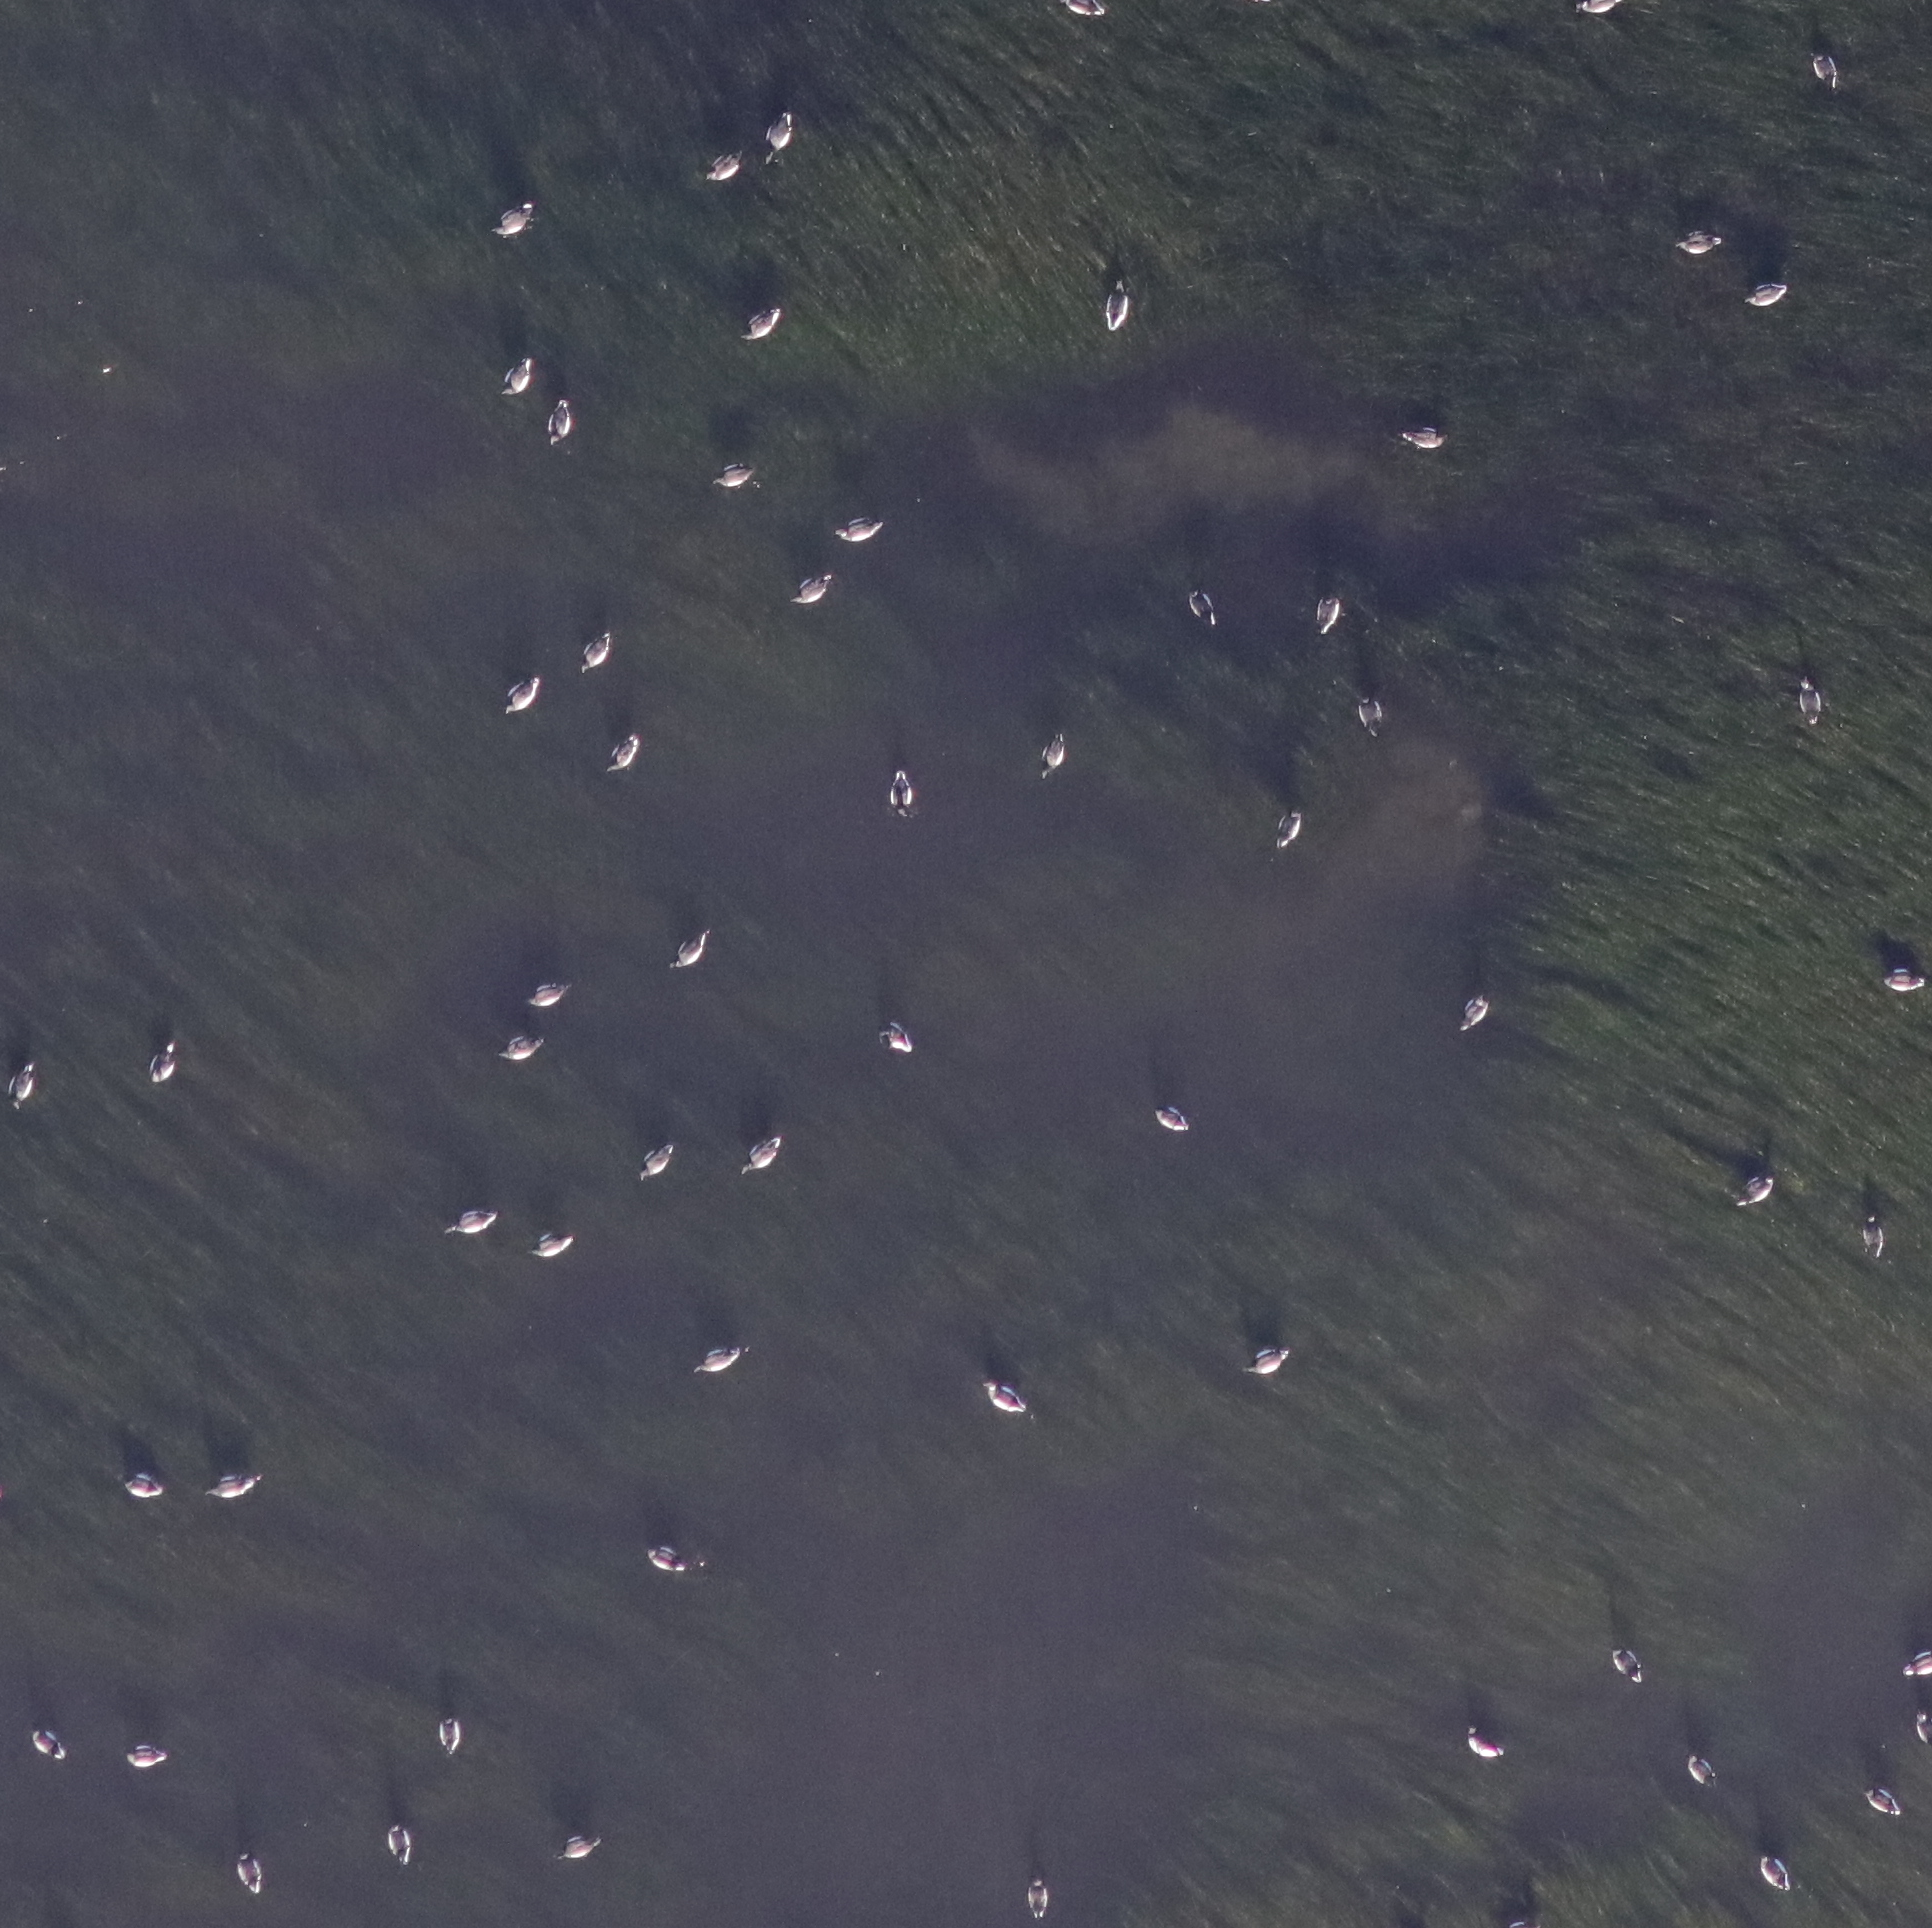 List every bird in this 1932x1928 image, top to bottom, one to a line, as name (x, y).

brant (1602, 1)
brant (1083, 4)
brant (1825, 70)
brant (780, 134)
brant (725, 169)
brant (515, 220)
brant (1697, 242)
brant (1763, 294)
brant (1116, 305)
brant (761, 324)
brant (519, 377)
brant (558, 423)
brant (1425, 438)
brant (732, 477)
brant (859, 528)
brant (811, 589)
brant (1200, 607)
brant (1328, 613)
brant (596, 654)
brant (521, 696)
brant (1809, 700)
brant (1371, 714)
brant (621, 753)
brant (1053, 757)
brant (901, 793)
brant (1289, 830)
brant (688, 952)
brant (1905, 979)
brant (547, 997)
brant (1474, 1009)
brant (894, 1037)
brant (522, 1049)
brant (163, 1064)
brant (22, 1086)
brant (1171, 1119)
brant (762, 1153)
brant (656, 1162)
brant (1755, 1189)
brant (473, 1223)
brant (1872, 1238)
brant (553, 1245)
brant (718, 1360)
brant (1268, 1361)
brant (1006, 1397)
brant (142, 1485)
brant (233, 1485)
brant (665, 1559)
brant (1628, 1661)
brant (1927, 1661)
brant (450, 1733)
brant (1929, 1733)
brant (48, 1743)
brant (1483, 1745)
brant (146, 1755)
brant (1700, 1771)
brant (1883, 1801)
brant (400, 1843)
brant (580, 1847)
brant (249, 1874)
brant (1773, 1874)
brant (1037, 1900)